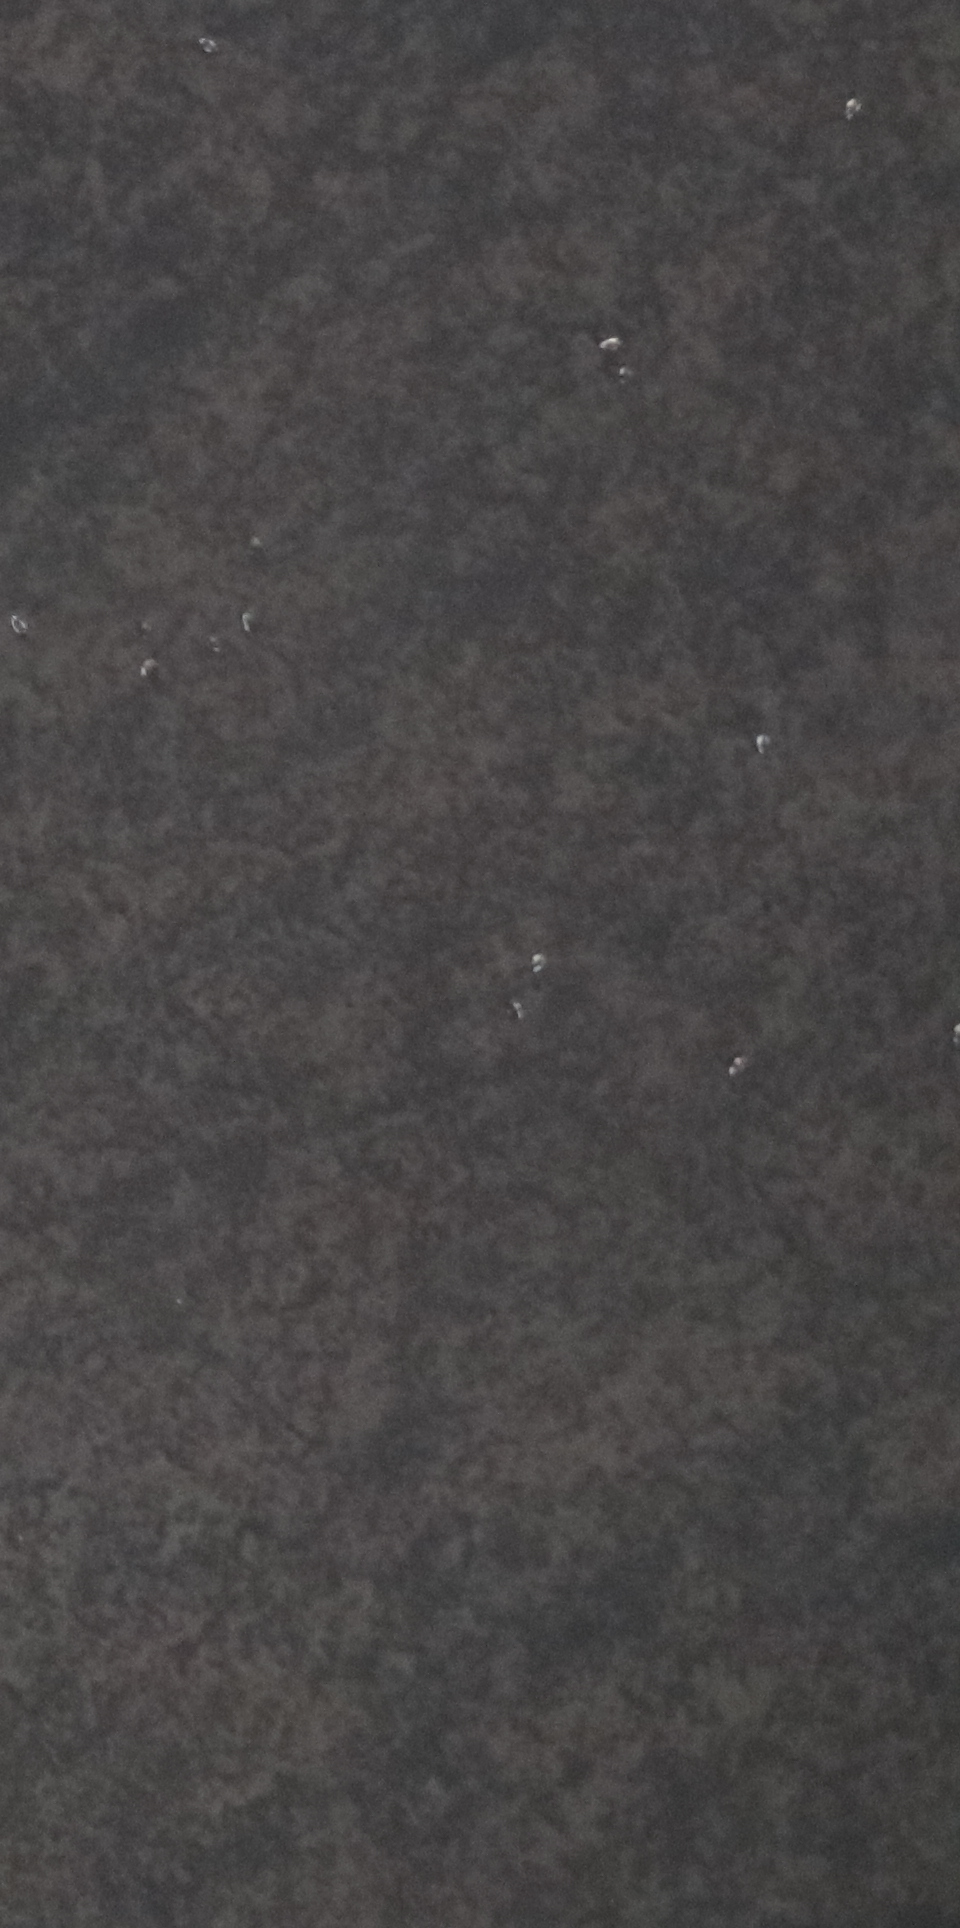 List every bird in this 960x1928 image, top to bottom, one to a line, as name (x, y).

brant (207, 48)
brant (862, 114)
brant (620, 342)
brant (622, 372)
brant (259, 615)
brant (21, 623)
brant (145, 633)
brant (212, 643)
brant (152, 665)
brant (767, 741)
brant (534, 974)
brant (521, 1010)
brant (736, 1074)